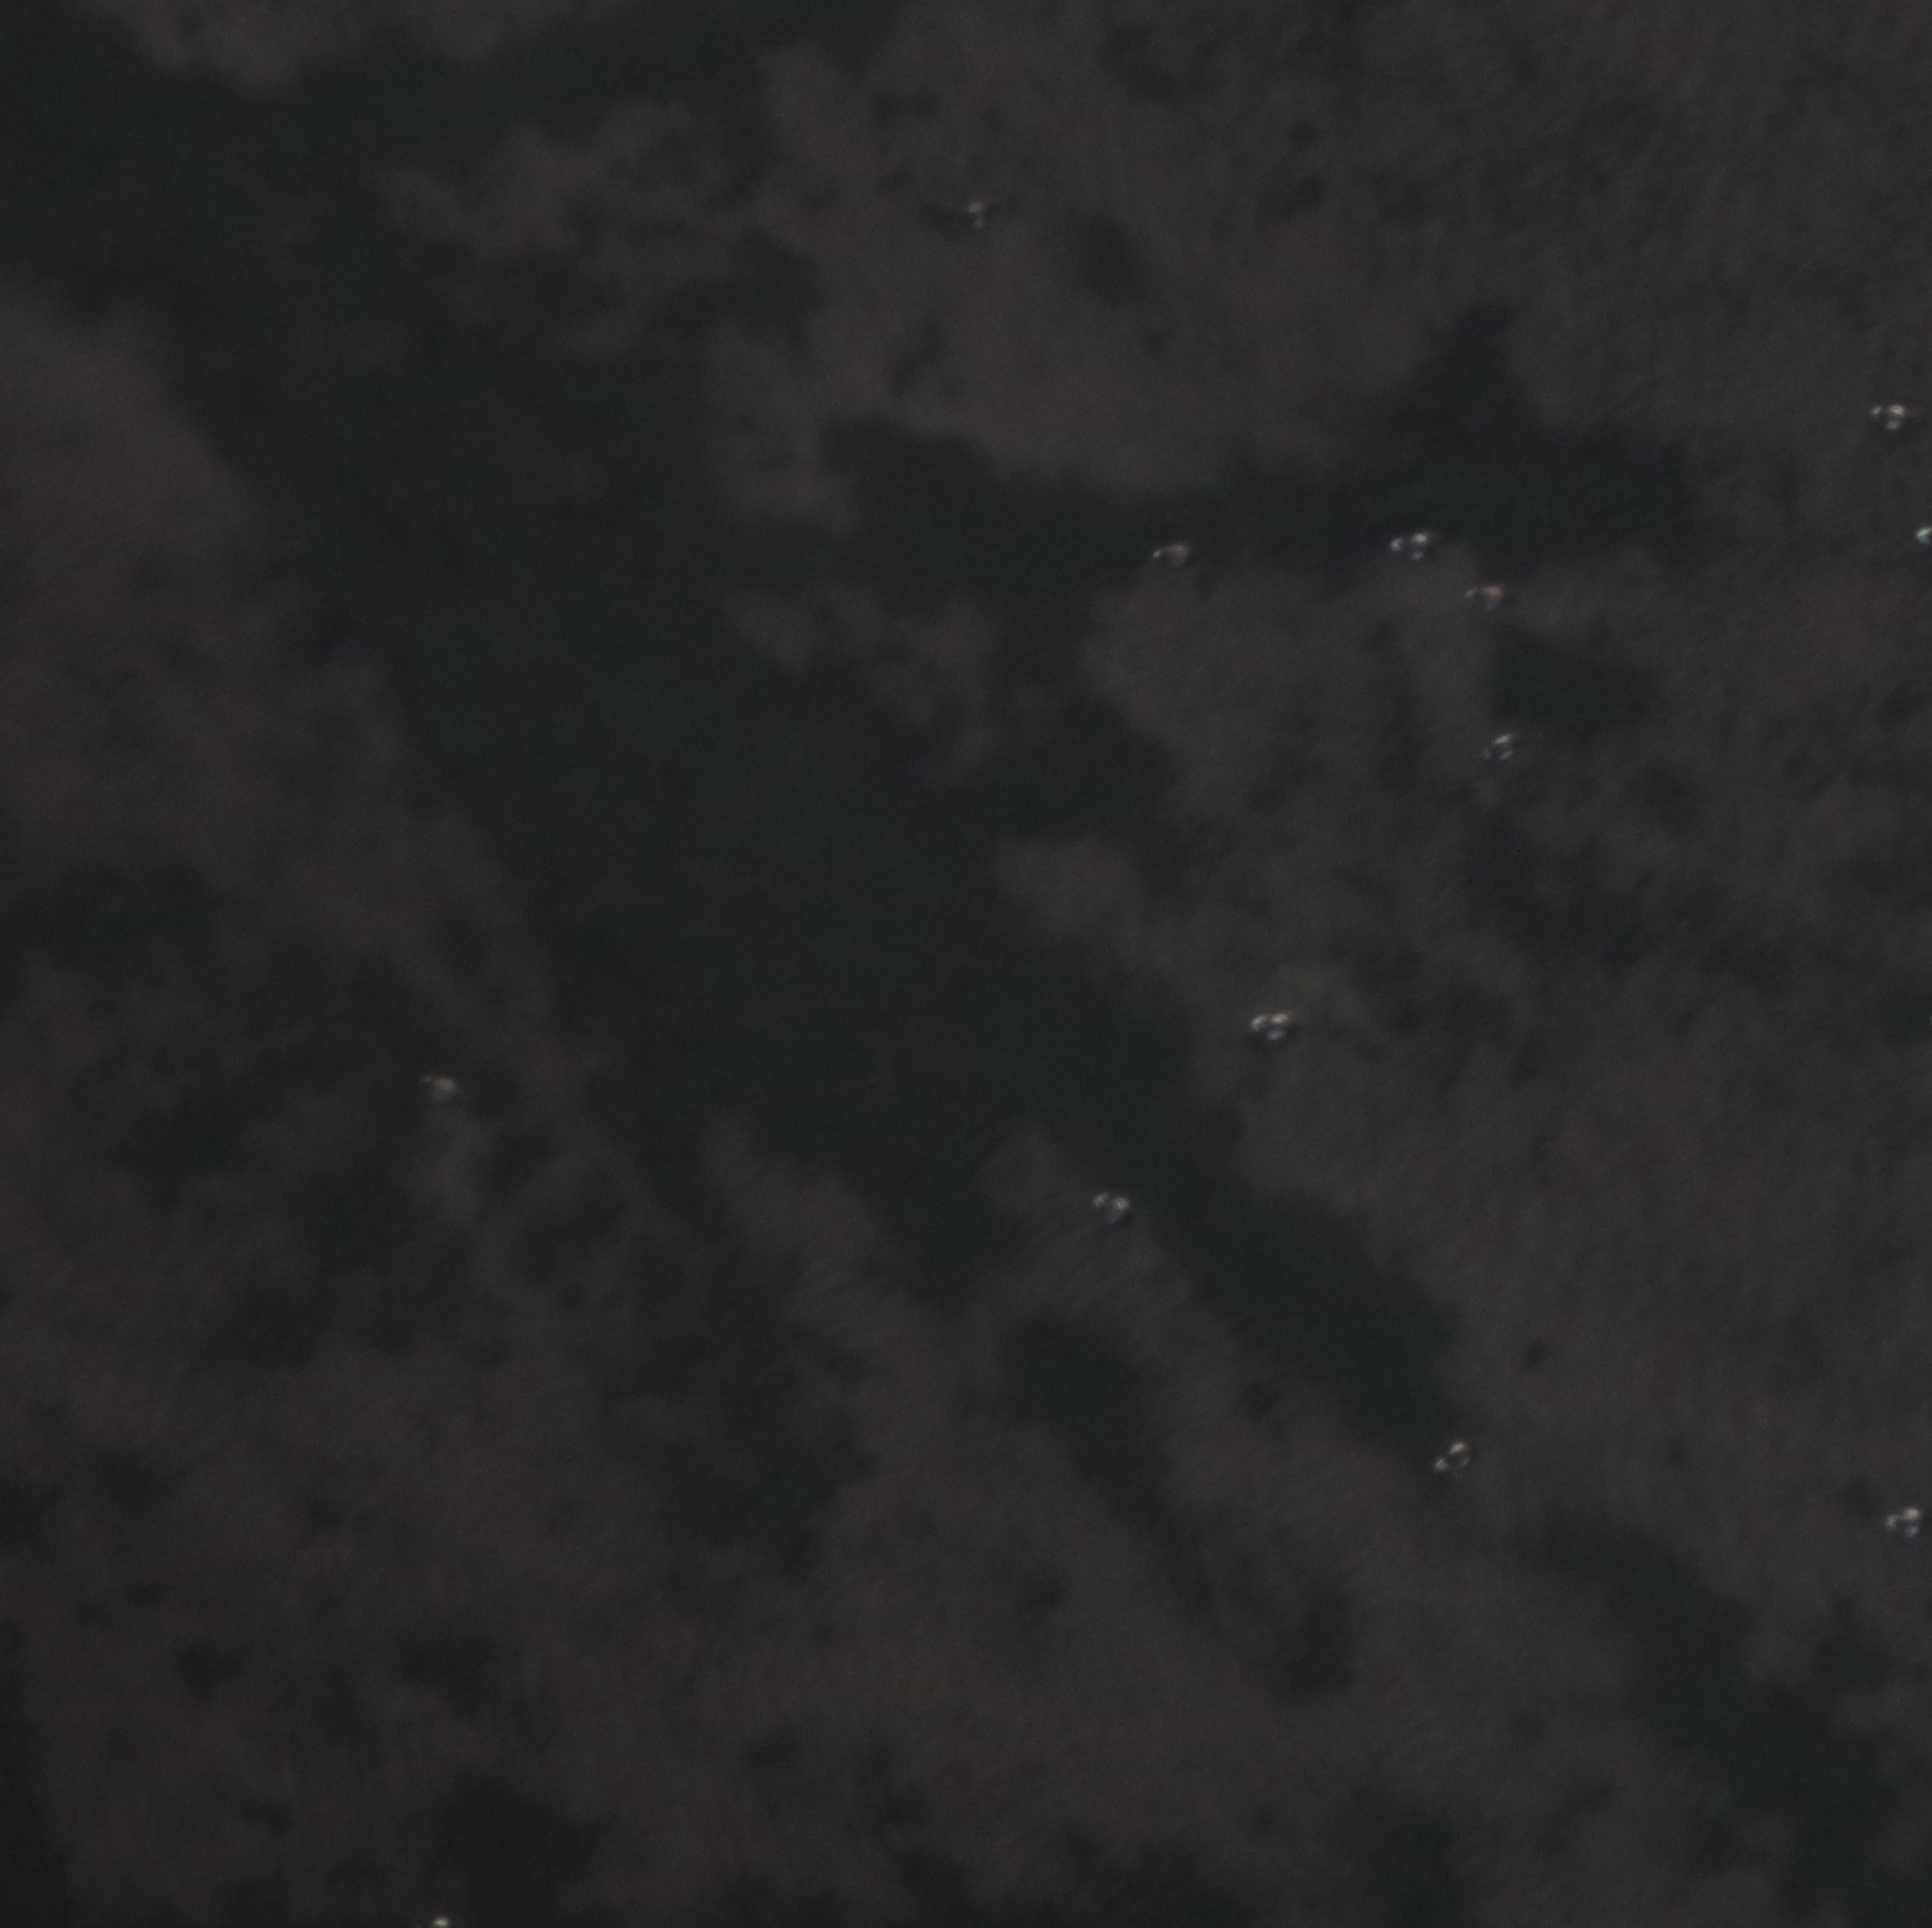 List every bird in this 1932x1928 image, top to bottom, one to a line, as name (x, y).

brant (976, 214)
brant (1889, 414)
brant (1419, 545)
brant (1173, 555)
brant (1489, 594)
brant (1499, 749)
brant (1276, 1026)
brant (441, 1091)
brant (1112, 1208)
brant (1455, 1457)
brant (1910, 1520)